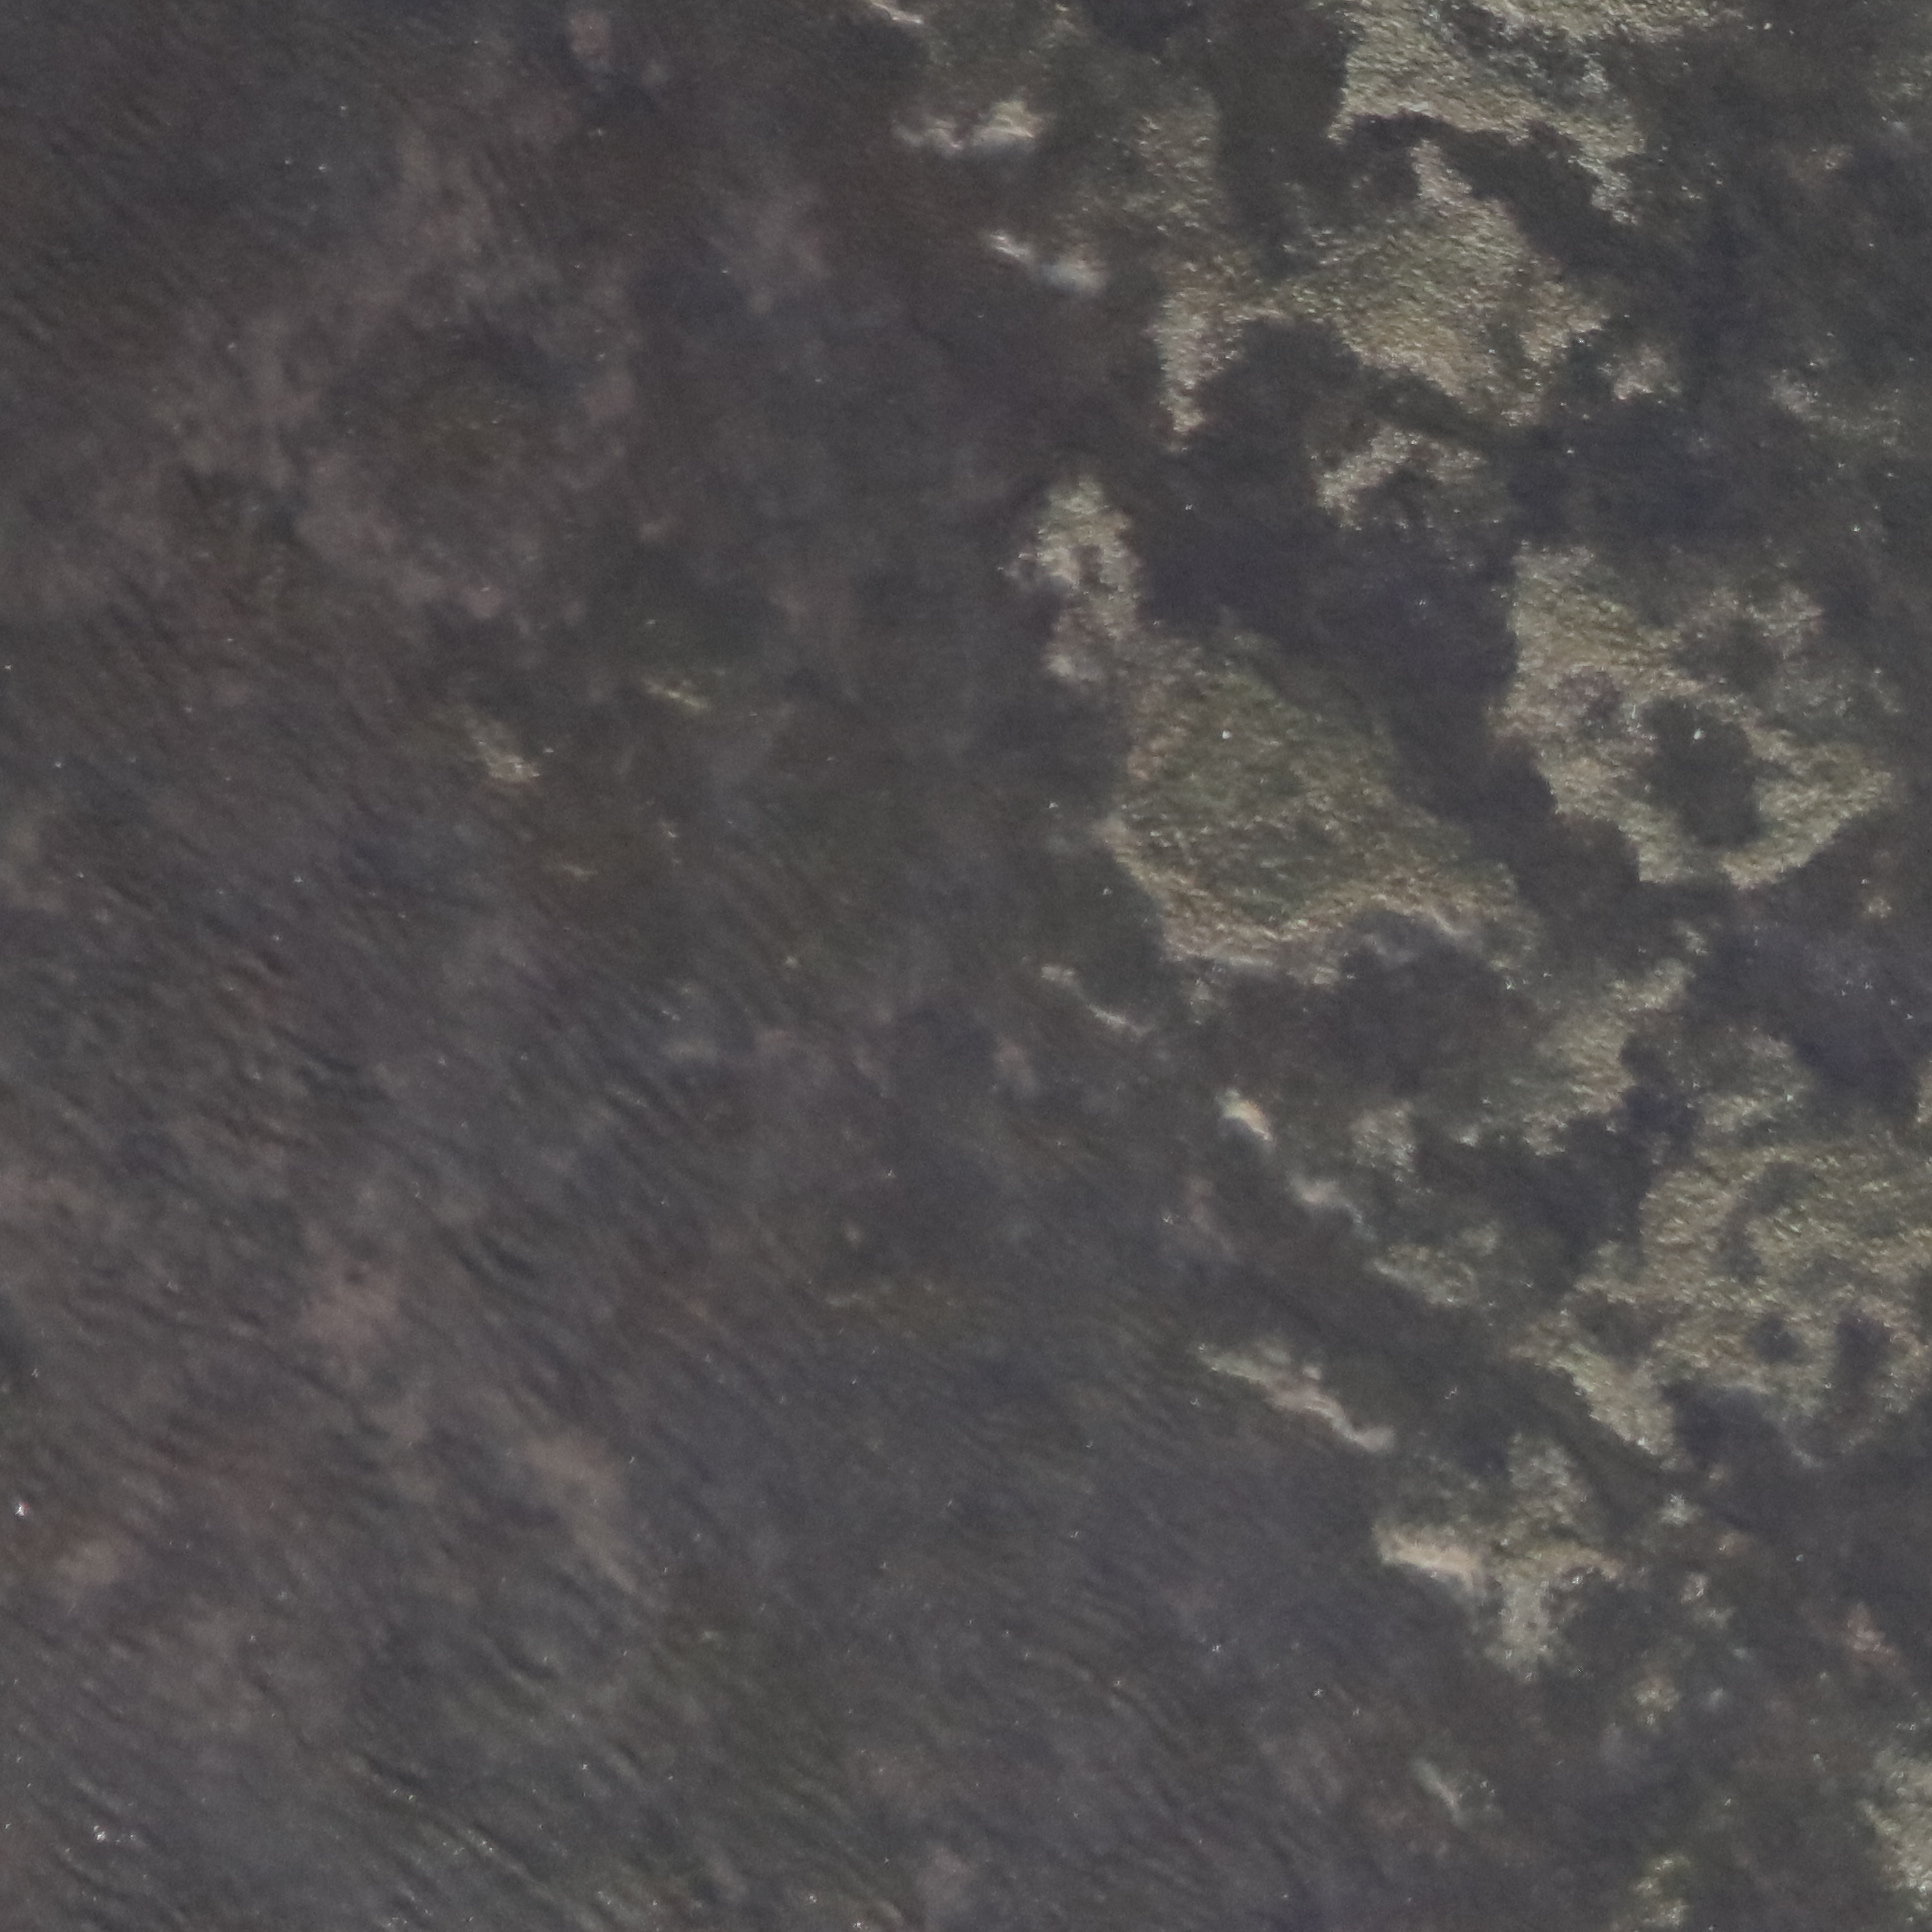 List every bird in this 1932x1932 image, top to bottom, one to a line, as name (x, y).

None